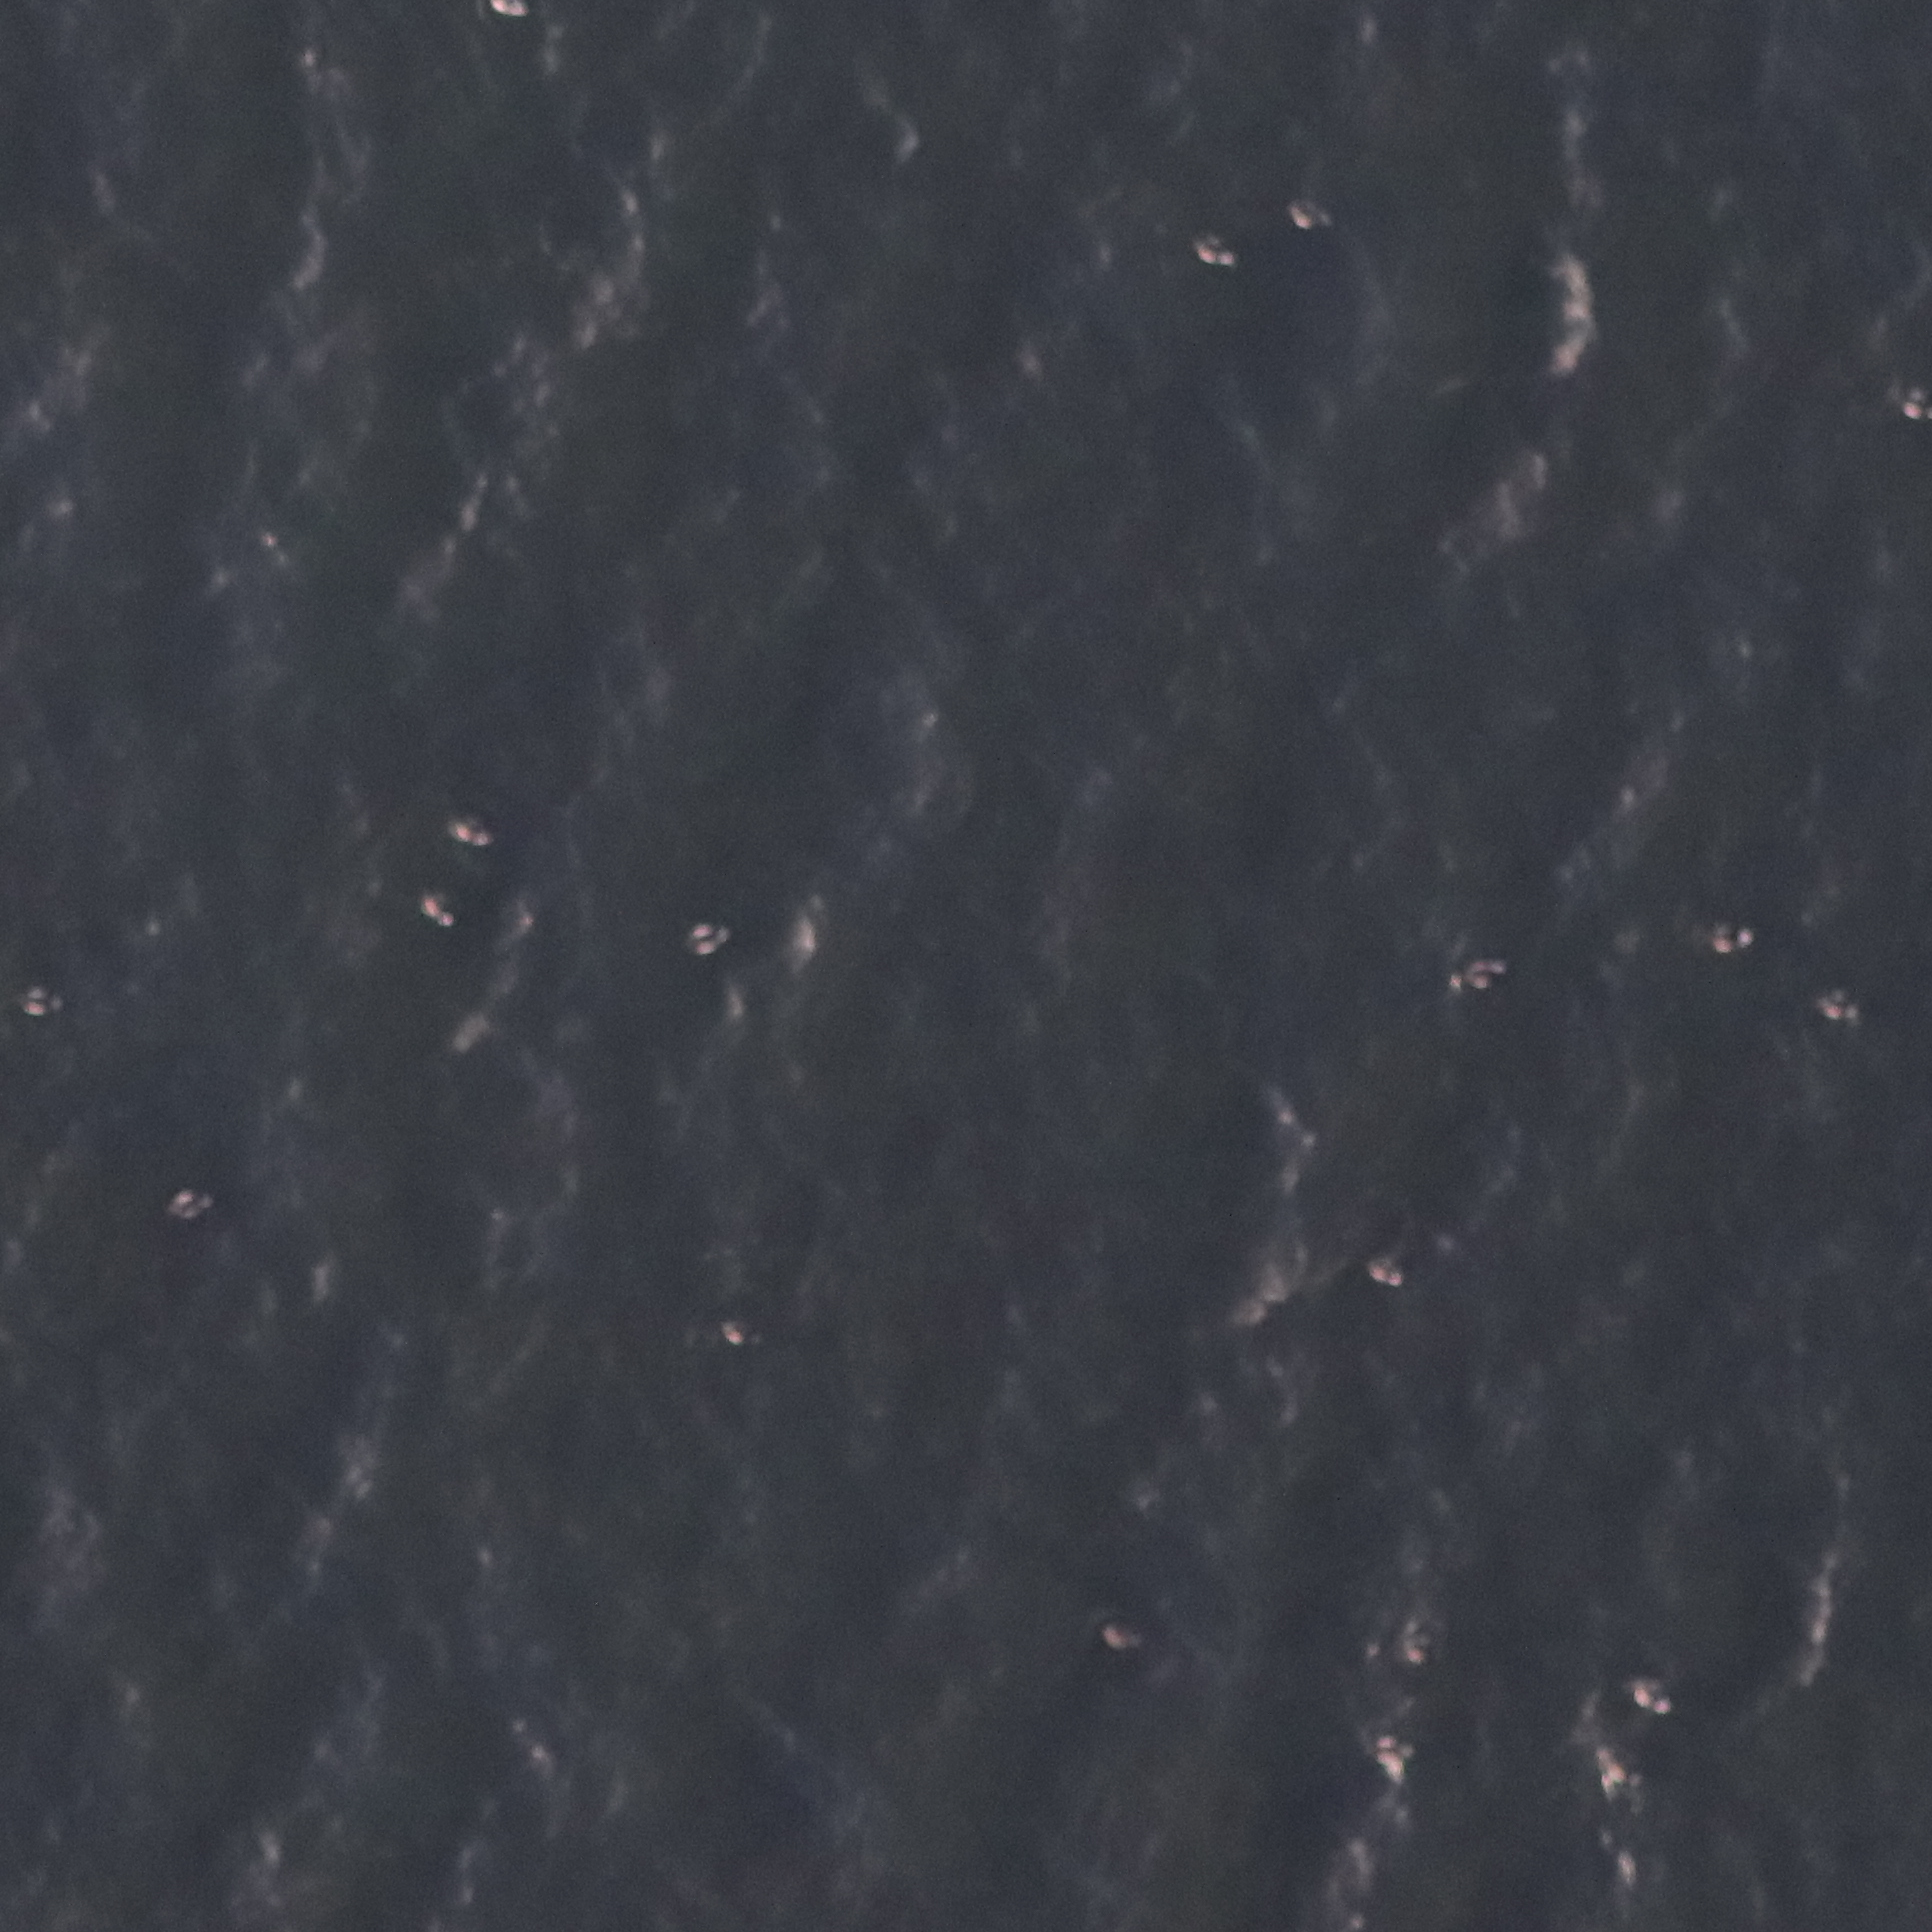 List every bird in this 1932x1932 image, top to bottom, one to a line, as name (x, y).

brant (1305, 217)
brant (1215, 251)
brant (1921, 408)
brant (473, 833)
brant (434, 905)
brant (1727, 939)
brant (701, 940)
brant (1482, 975)
brant (41, 1002)
brant (1835, 1004)
brant (188, 1201)
brant (1381, 1270)
brant (737, 1334)
brant (1123, 1637)
brant (1650, 1692)
brant (1391, 1750)